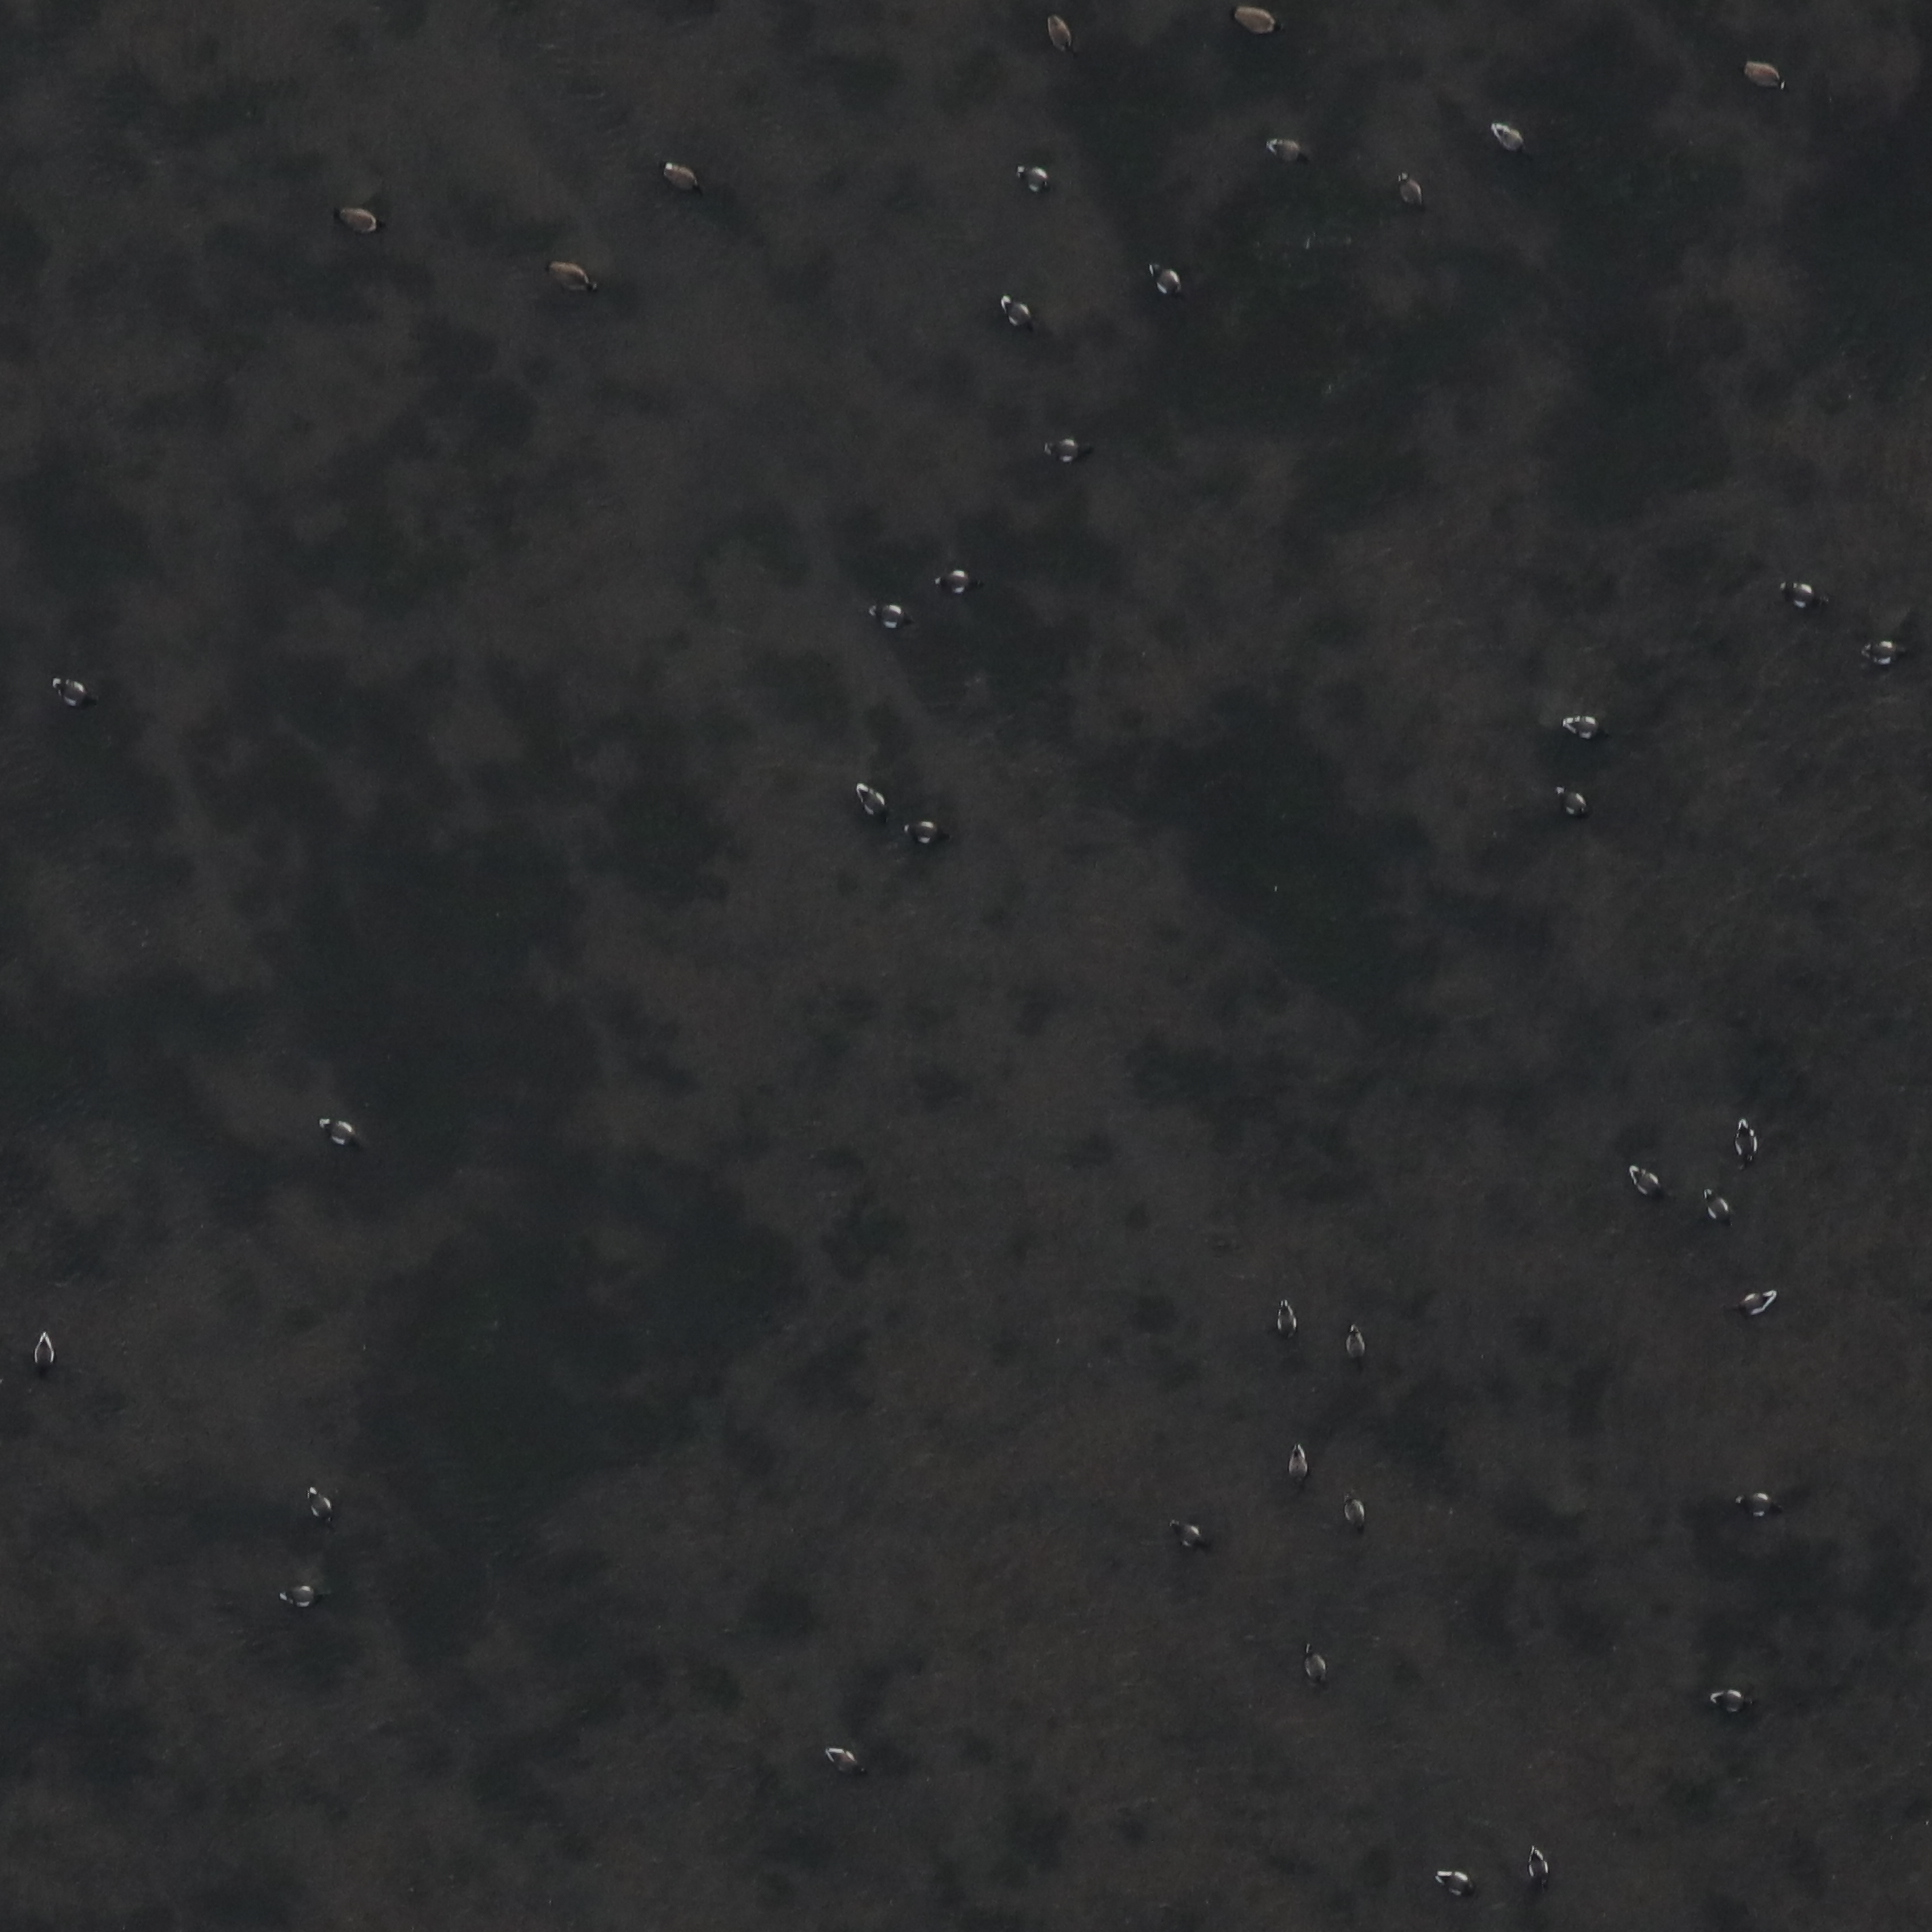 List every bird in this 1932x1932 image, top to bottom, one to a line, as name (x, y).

Canada goose (1254, 20)
Canada goose (1061, 37)
Canada goose (1767, 73)
brant (1510, 139)
brant (1290, 150)
brant (681, 178)
brant (1033, 179)
brant (1409, 191)
Canada goose (358, 219)
Canada goose (569, 276)
brant (1166, 279)
brant (1018, 313)
brant (1063, 450)
brant (956, 583)
brant (1801, 595)
brant (888, 615)
brant (1884, 652)
brant (71, 692)
brant (1583, 727)
brant (871, 800)
brant (1574, 801)
brant (925, 833)
brant (343, 1134)
brant (1746, 1143)
brant (1647, 1183)
brant (1716, 1206)
brant (1755, 1303)
brant (1286, 1321)
brant (1354, 1345)
brant (44, 1354)
brant (1296, 1465)
brant (320, 1503)
brant (1758, 1504)
brant (1353, 1513)
brant (1190, 1534)
brant (303, 1597)
brant (1316, 1667)
brant (1730, 1701)
brant (844, 1761)
brant (1537, 1868)
brant (1457, 1883)